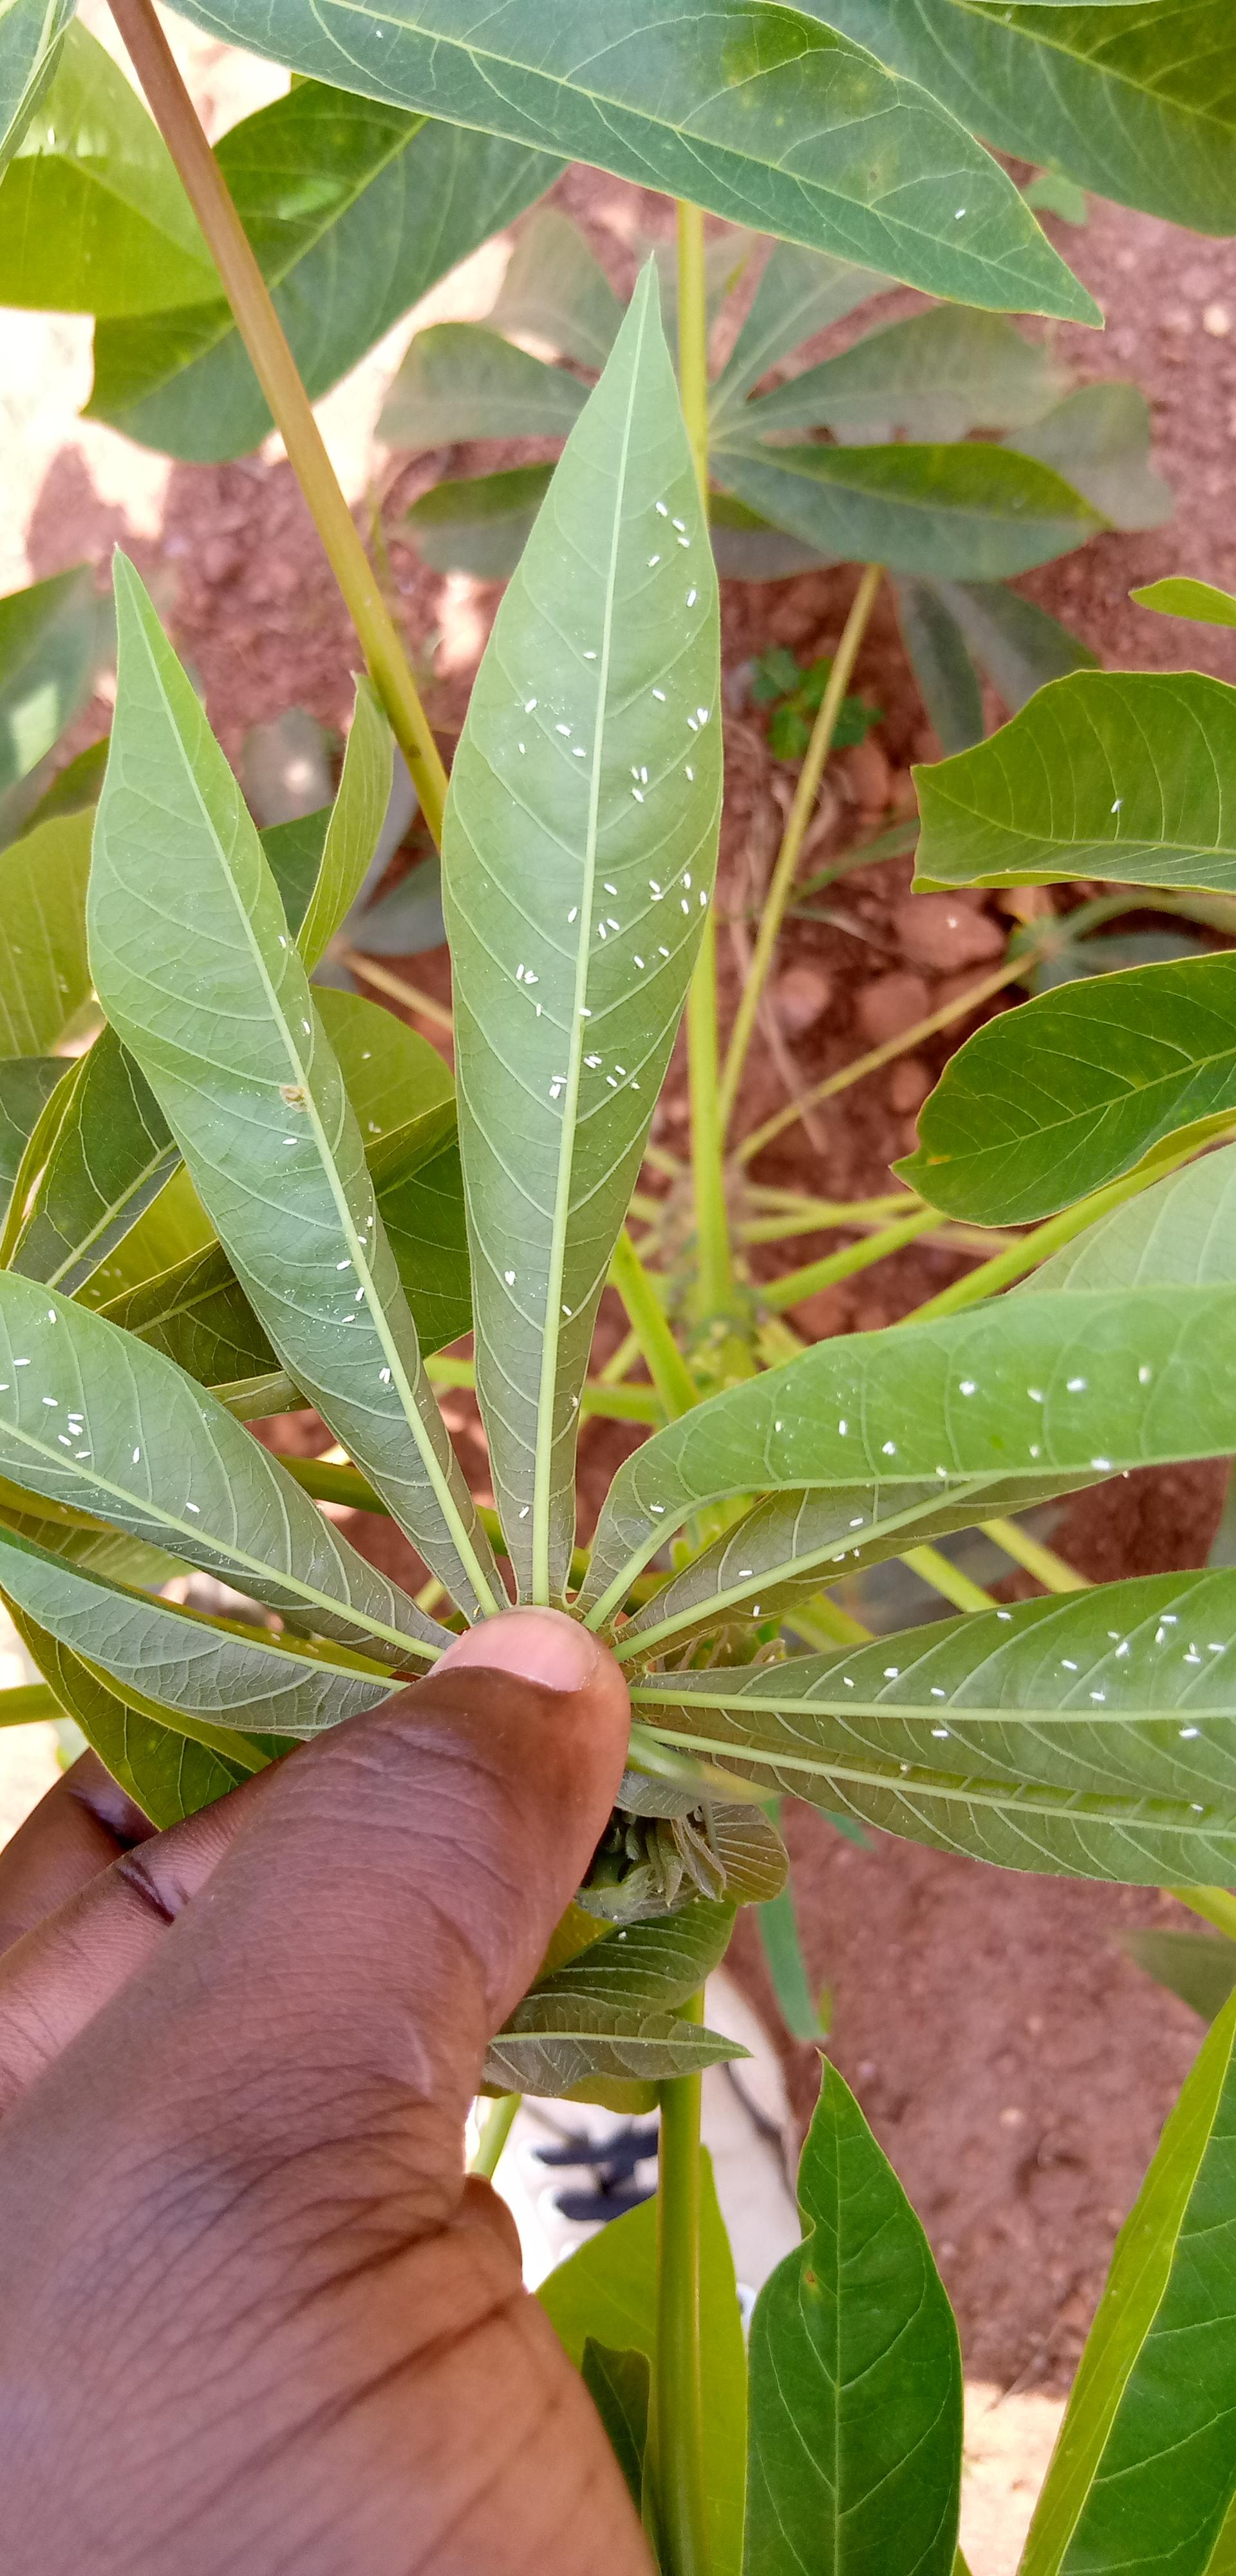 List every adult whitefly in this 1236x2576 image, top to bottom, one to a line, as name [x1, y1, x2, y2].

whitefly [374, 28, 384, 41]
whitefly [952, 204, 970, 224]
whitefly [655, 501, 668, 518]
whitefly [671, 518, 686, 533]
whitefly [676, 535, 693, 549]
whitefly [646, 553, 661, 569]
whitefly [685, 588, 698, 609]
whitefly [581, 649, 598, 660]
whitefly [650, 687, 668, 703]
whitefly [523, 697, 538, 715]
whitefly [696, 708, 710, 727]
whitefly [686, 716, 697, 733]
whitefly [554, 723, 572, 738]
whitefly [517, 741, 527, 756]
whitefly [569, 746, 586, 759]
whitefly [628, 765, 640, 782]
whitefly [640, 765, 650, 785]
whitefly [682, 765, 695, 782]
whitefly [630, 787, 646, 804]
whitefly [1109, 797, 1123, 817]
whitefly [681, 871, 694, 891]
whitefly [648, 878, 665, 894]
whitefly [602, 882, 620, 897]
whitefly [698, 889, 708, 908]
whitefly [649, 893, 666, 902]
whitefly [679, 898, 690, 916]
whitefly [566, 905, 579, 925]
whitefly [605, 918, 621, 932]
whitefly [597, 921, 608, 942]
whitefly [276, 933, 290, 951]
whitefly [657, 945, 670, 959]
whitefly [633, 953, 646, 971]
whitefly [515, 961, 523, 983]
whitefly [523, 968, 533, 978]
whitefly [524, 976, 539, 985]
whitefly [534, 999, 546, 1018]
whitefly [577, 1005, 593, 1018]
whitefly [302, 1019, 314, 1036]
whitefly [360, 1052, 371, 1061]
whitefly [589, 1054, 602, 1066]
whitefly [583, 1057, 597, 1070]
whitefly [612, 1064, 627, 1075]
whitefly [550, 1074, 568, 1084]
whitefly [605, 1075, 619, 1090]
whitefly [630, 1081, 641, 1092]
whitefly [548, 1083, 555, 1099]
whitefly [554, 1083, 563, 1101]
whitefly [367, 1121, 374, 1133]
whitefly [373, 1126, 383, 1135]
whitefly [281, 1137, 299, 1148]
whitefly [364, 1213, 375, 1229]
whitefly [355, 1235, 369, 1246]
whitefly [335, 1259, 354, 1272]
whitefly [503, 1269, 518, 1288]
whitefly [355, 1286, 366, 1303]
whitefly [561, 1303, 574, 1319]
whitefly [46, 1307, 60, 1327]
whitefly [339, 1312, 357, 1323]
whitefly [12, 1358, 32, 1367]
whitefly [1136, 1365, 1152, 1385]
whitefly [377, 1367, 385, 1380]
whitefly [384, 1367, 392, 1385]
whitefly [1064, 1376, 1087, 1392]
whitefly [958, 1380, 971, 1393]
whitefly [1, 1383, 10, 1392]
whitefly [962, 1385, 974, 1395]
whitefly [1025, 1388, 1044, 1403]
whitefly [569, 1394, 581, 1410]
whitefly [41, 1396, 60, 1408]
whitefly [66, 1412, 86, 1421]
whitefly [772, 1416, 784, 1434]
whitefly [837, 1418, 848, 1439]
whitefly [68, 1422, 83, 1434]
whitefly [67, 1425, 80, 1436]
whitefly [57, 1433, 73, 1448]
whitefly [879, 1439, 897, 1457]
whitefly [131, 1443, 142, 1466]
whitefly [1029, 1443, 1041, 1459]
whitefly [73, 1449, 95, 1461]
whitefly [1089, 1457, 1110, 1472]
whitefly [933, 1464, 950, 1479]
whitefly [184, 1501, 202, 1514]
whitefly [647, 1502, 666, 1515]
whitefly [315, 1502, 326, 1514]
whitefly [517, 1504, 533, 1520]
whitefly [847, 1516, 865, 1528]
whitefly [852, 1546, 861, 1558]
whitefly [830, 1552, 845, 1564]
whitefly [736, 1568, 753, 1579]
whitefly [751, 1604, 764, 1619]
whitefly [995, 1610, 1014, 1622]
whitefly [1158, 1613, 1178, 1625]
whitefly [1154, 1625, 1166, 1644]
whitefly [1104, 1629, 1121, 1642]
whitefly [1113, 1639, 1130, 1660]
whitefly [1188, 1641, 1198, 1655]
whitefly [1207, 1642, 1226, 1653]
whitefly [1183, 1654, 1203, 1667]
whitefly [1059, 1658, 1080, 1673]
whitefly [883, 1666, 898, 1673]
whitefly [883, 1671, 899, 1679]
whitefly [842, 1674, 855, 1688]
whitefly [929, 1687, 948, 1699]
whitefly [1088, 1690, 1107, 1701]
whitefly [1176, 1727, 1201, 1739]
whitefly [930, 1727, 949, 1739]
whitefly [899, 1761, 909, 1773]
whitefly [1189, 1802, 1204, 1812]
whitefly [617, 1929, 629, 1942]